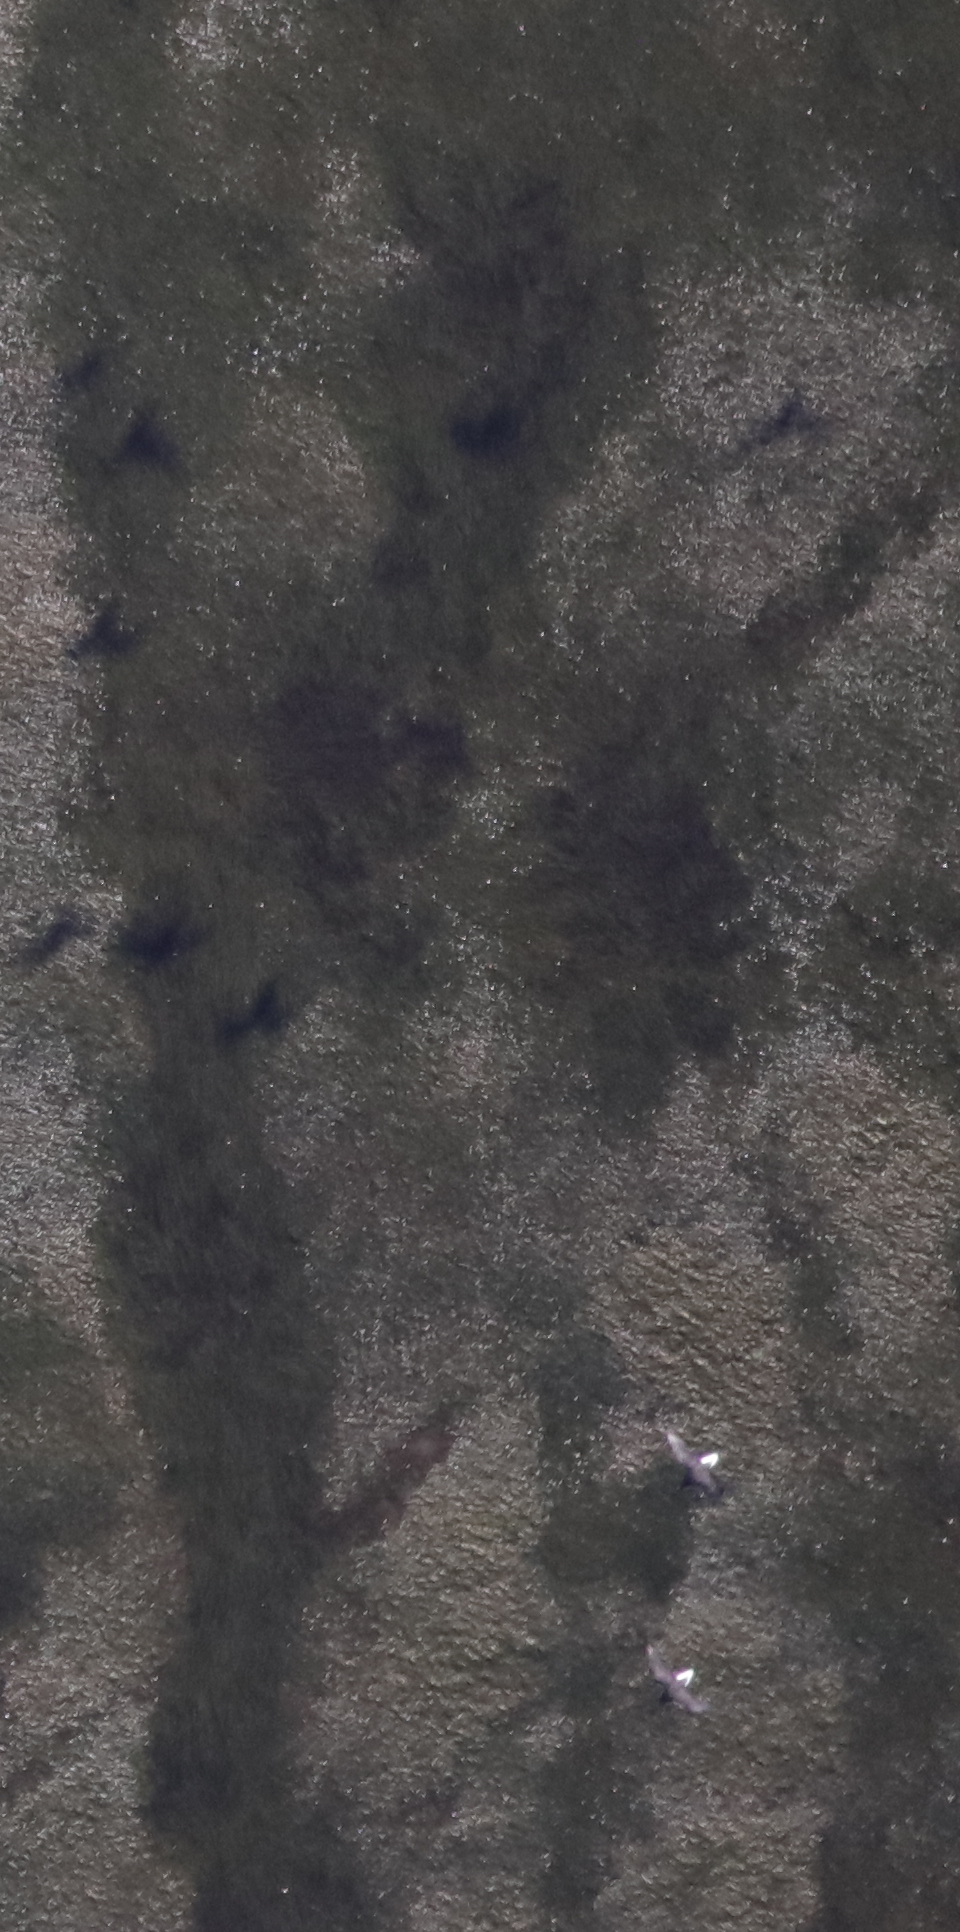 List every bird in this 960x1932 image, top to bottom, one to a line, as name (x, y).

brant (698, 1473)
brant (674, 1683)